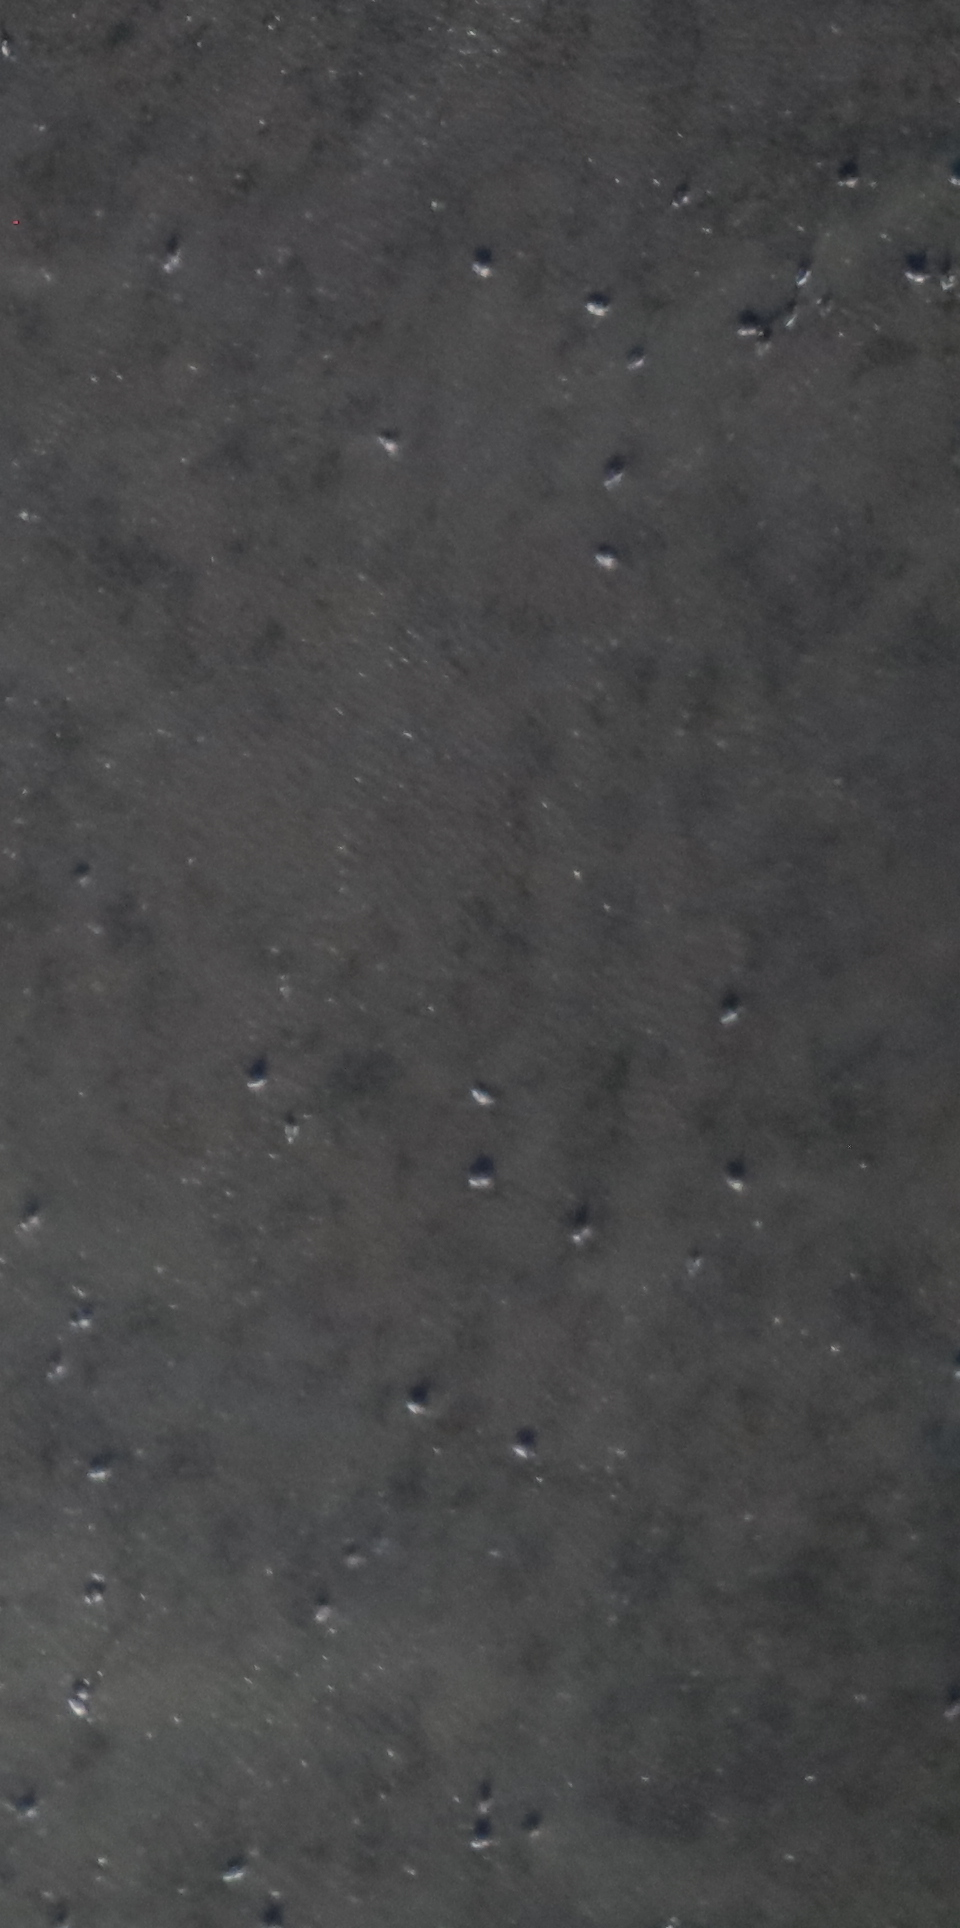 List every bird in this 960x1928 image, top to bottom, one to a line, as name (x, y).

brant (6, 48)
brant (848, 181)
brant (949, 182)
brant (686, 206)
brant (173, 257)
brant (917, 273)
brant (485, 274)
brant (949, 284)
brant (801, 286)
brant (594, 310)
brant (821, 311)
brant (787, 317)
brant (740, 327)
brant (759, 351)
brant (637, 356)
brant (388, 442)
brant (611, 482)
brant (608, 563)
brant (726, 1017)
brant (252, 1067)
brant (485, 1096)
brant (292, 1125)
brant (731, 1169)
brant (484, 1171)
brant (30, 1213)
brant (585, 1225)
brant (689, 1263)
brant (84, 1319)
brant (53, 1370)
brant (415, 1406)
brant (526, 1454)
brant (104, 1476)
brant (357, 1561)
brant (94, 1592)
brant (327, 1609)
brant (90, 1681)
brant (78, 1709)
brant (488, 1794)
brant (25, 1808)
brant (520, 1826)
brant (483, 1837)
brant (239, 1871)
brant (277, 1913)
brant (57, 1914)